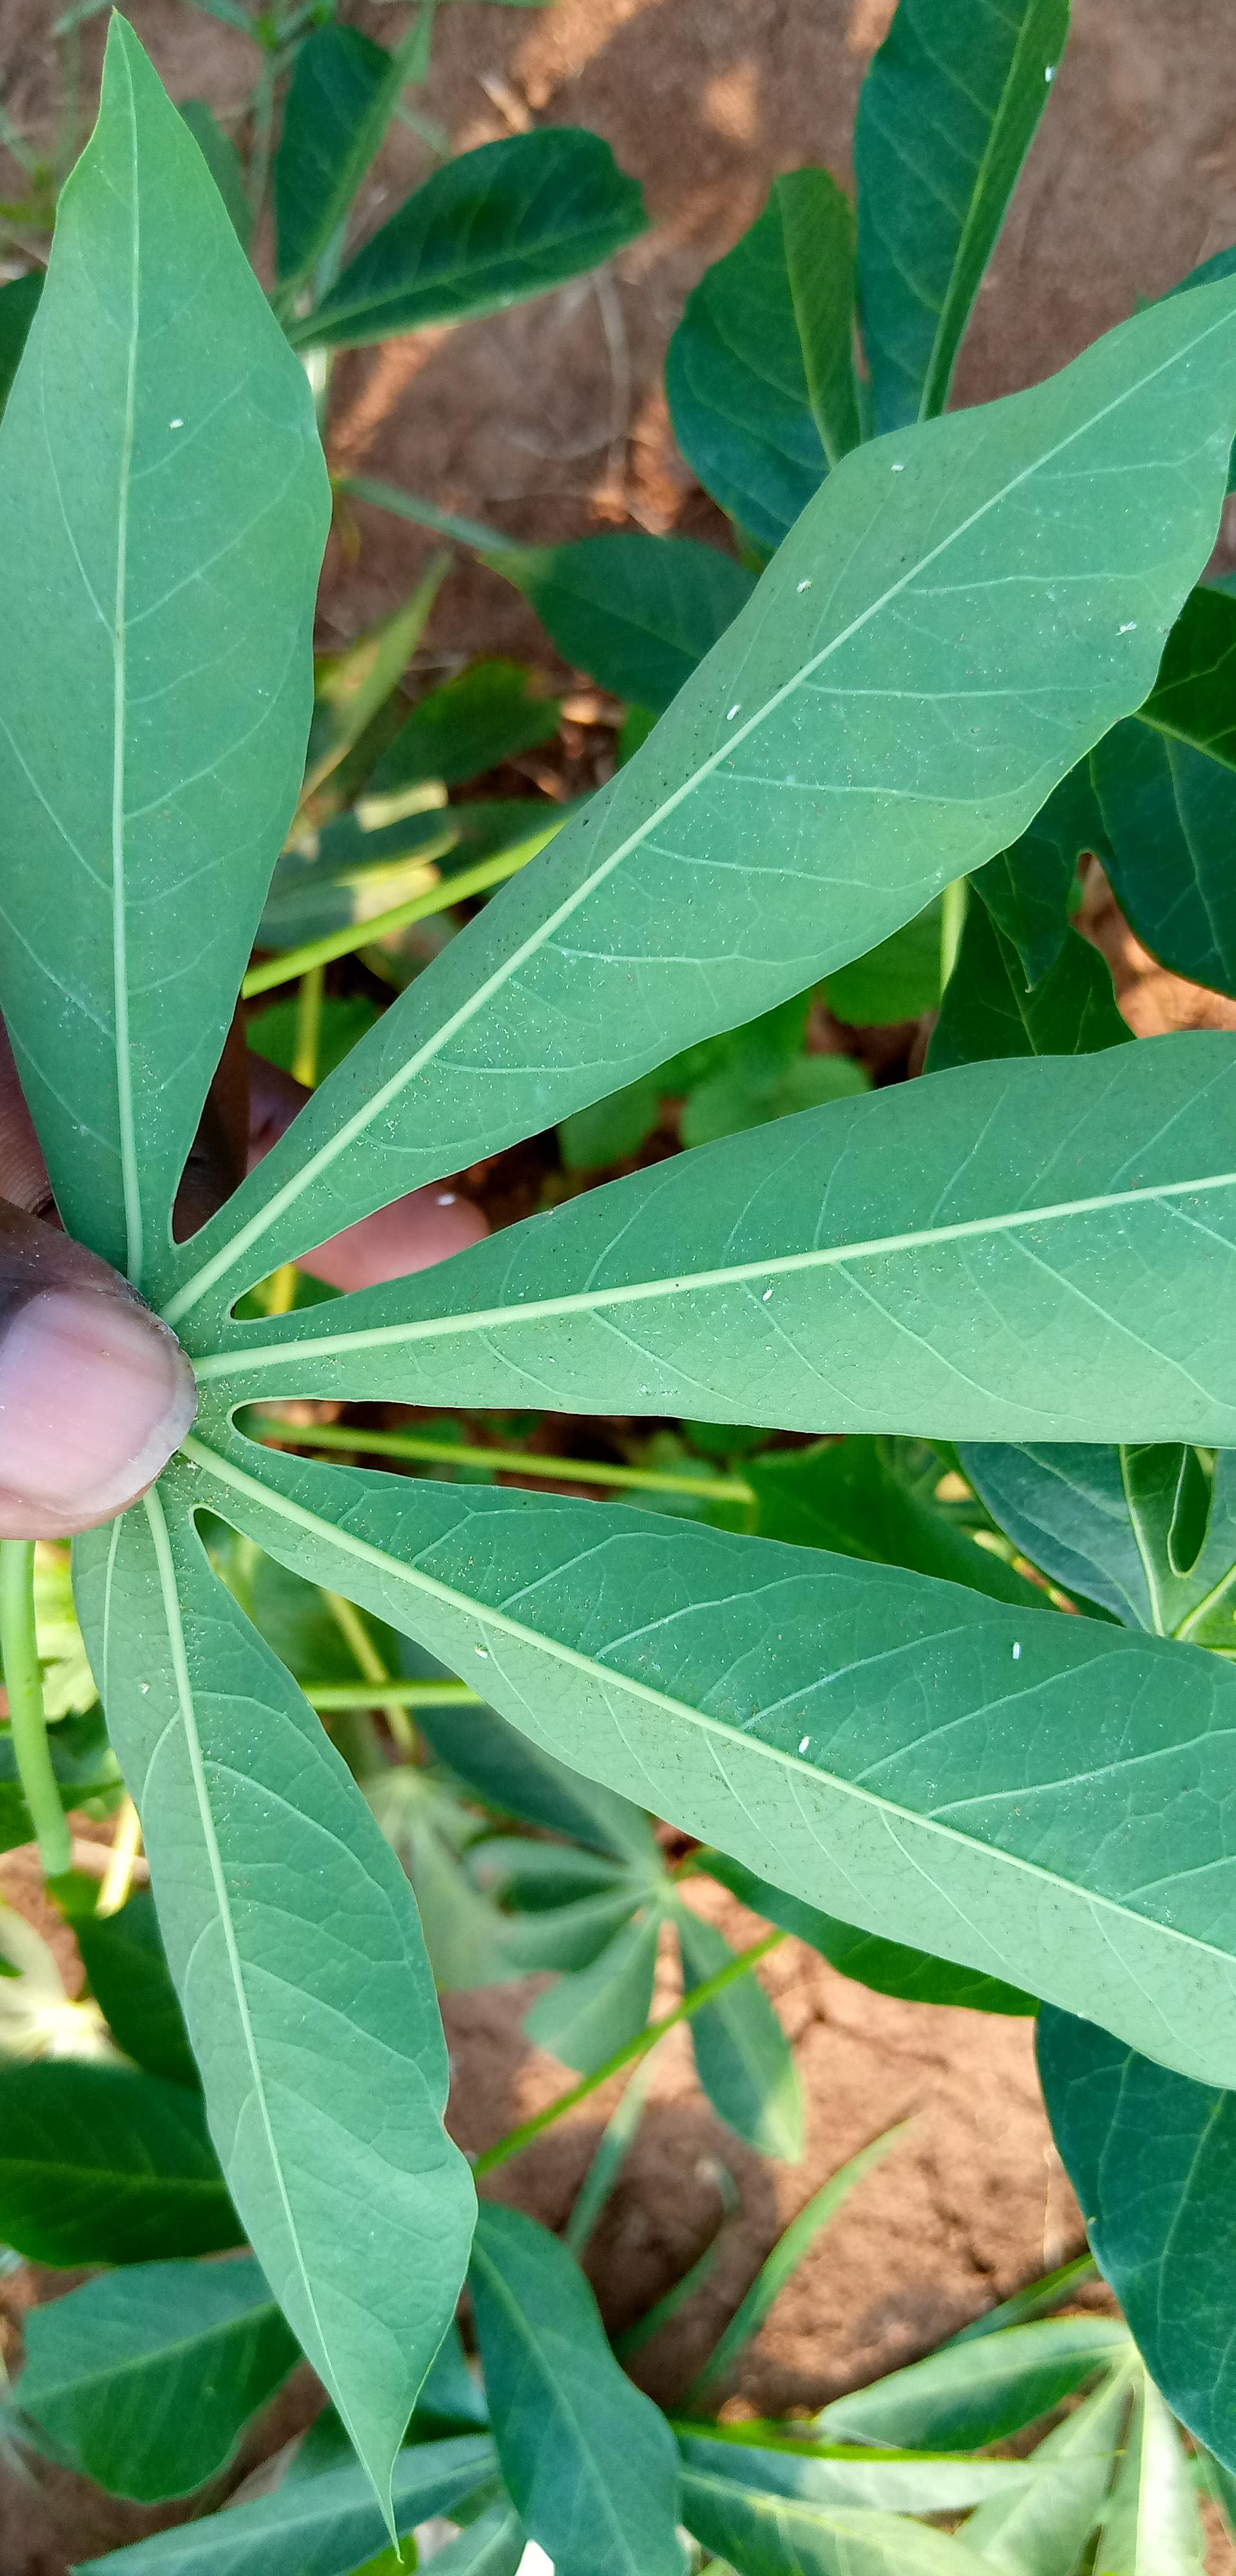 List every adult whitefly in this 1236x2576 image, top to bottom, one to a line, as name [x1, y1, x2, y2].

whitefly [165, 414, 187, 432]
whitefly [888, 462, 907, 476]
whitefly [794, 576, 816, 595]
whitefly [1114, 616, 1142, 640]
whitefly [724, 700, 744, 721]
whitefly [759, 1286, 776, 1303]
whitefly [184, 1461, 200, 1473]
whitefly [1009, 1640, 1024, 1665]
whitefly [472, 1644, 492, 1663]
whitefly [137, 1680, 157, 1696]
whitefly [793, 1730, 815, 1756]